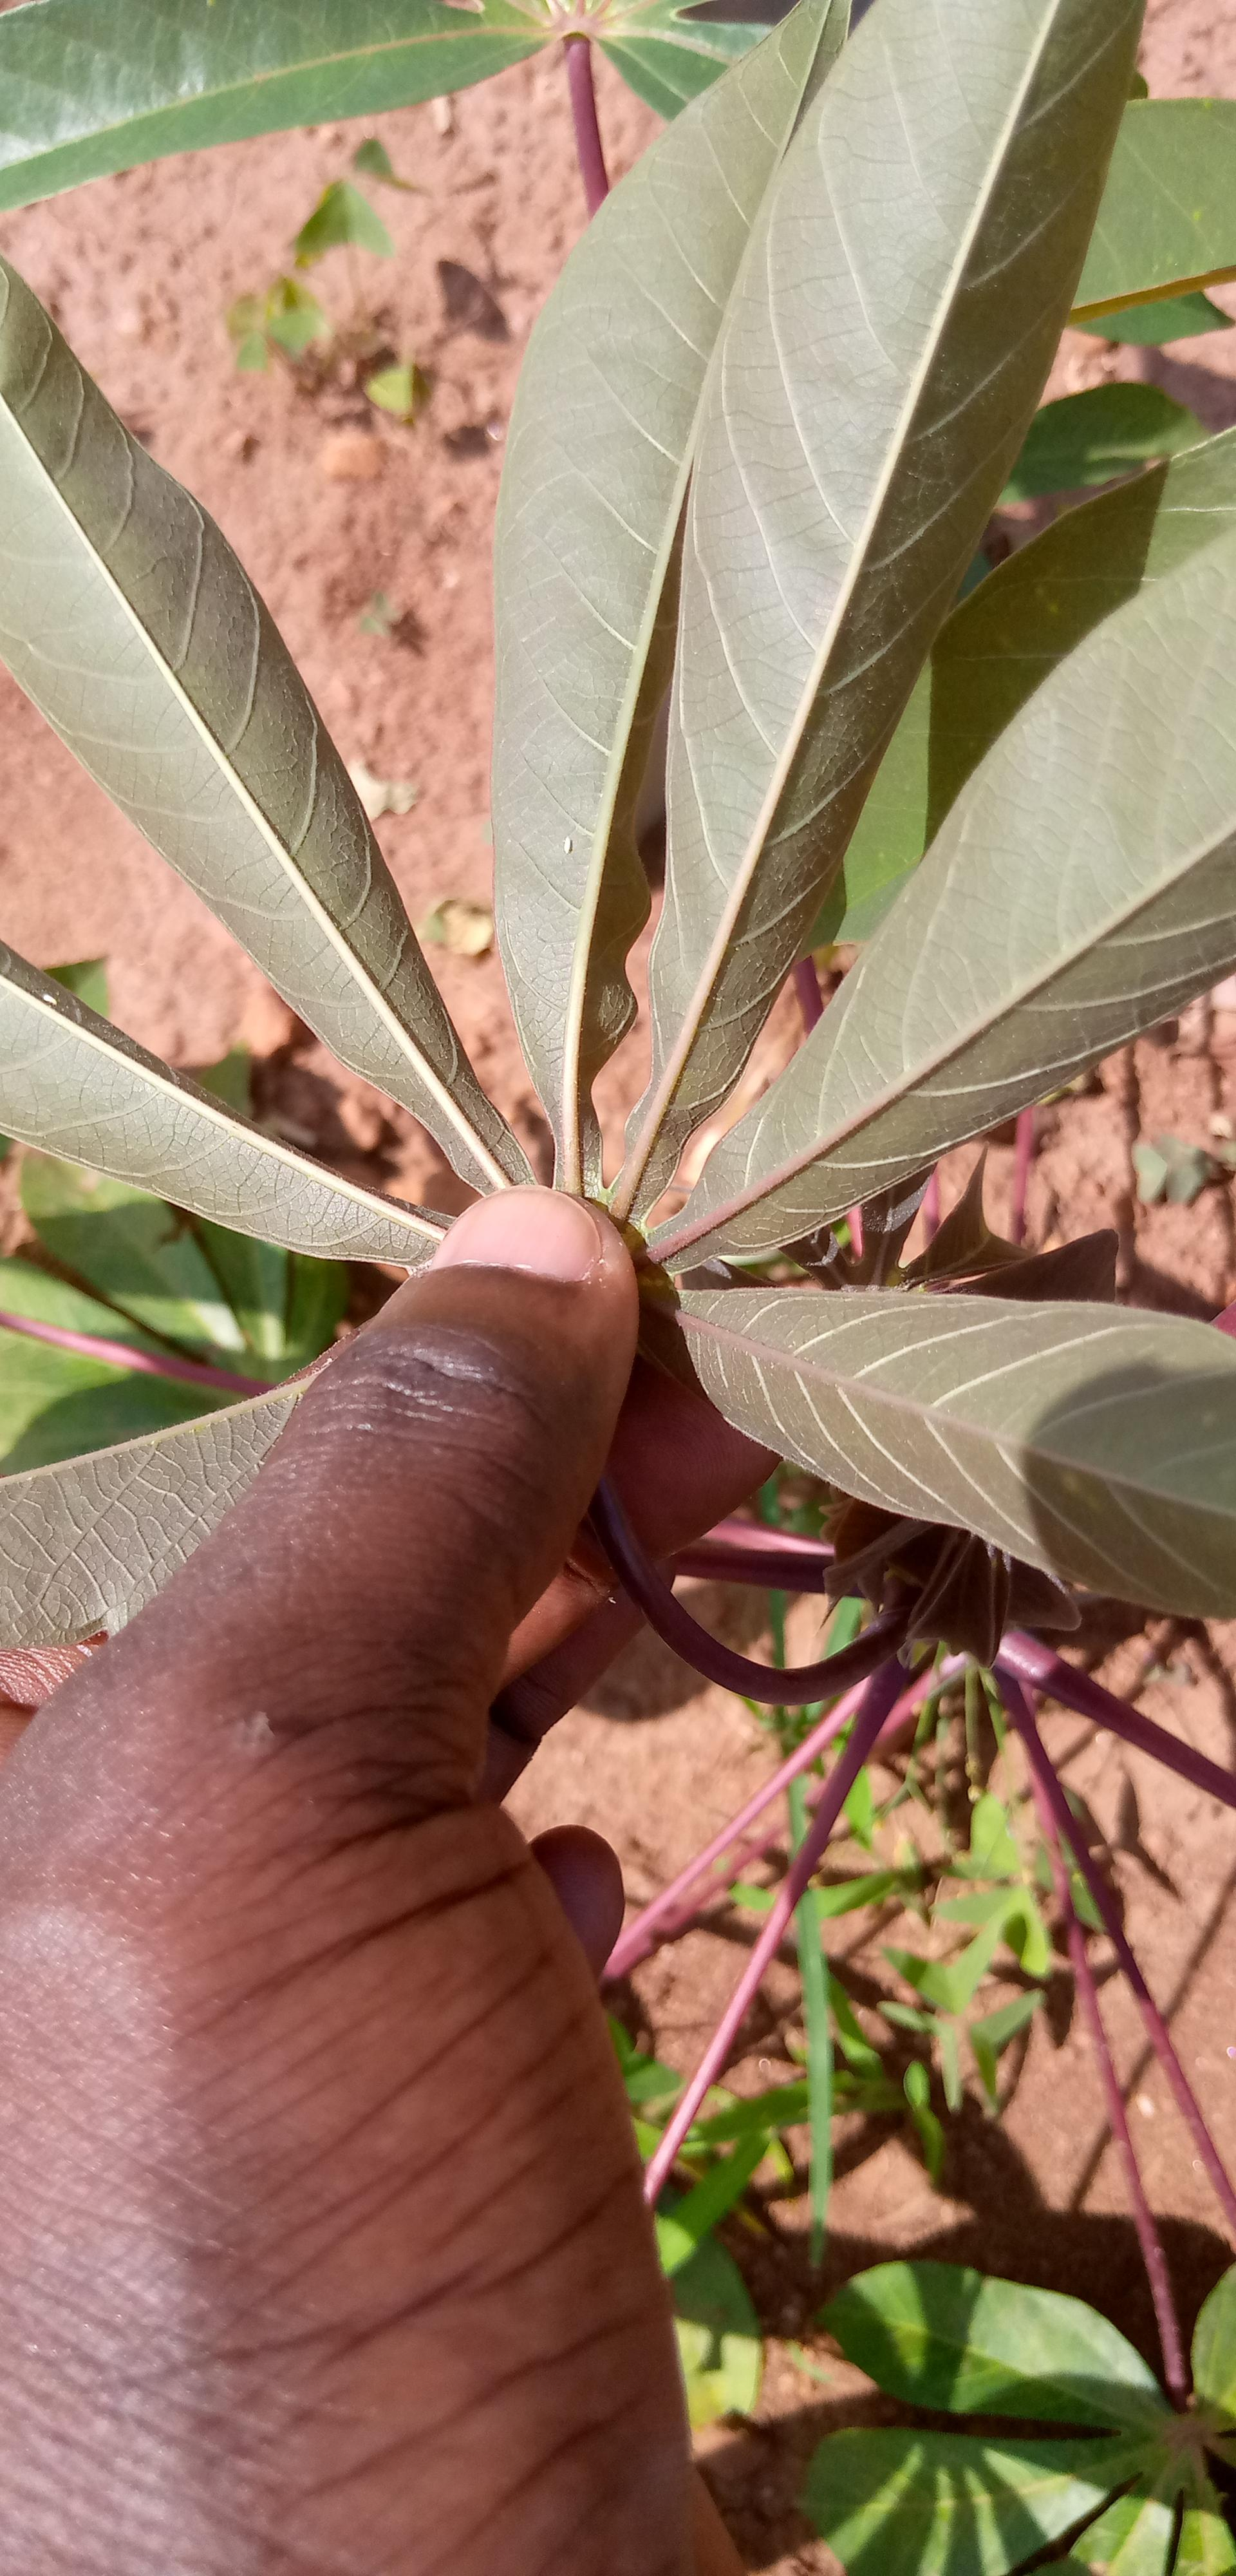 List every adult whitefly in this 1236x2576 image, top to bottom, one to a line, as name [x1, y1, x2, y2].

whitefly [562, 836, 574, 855]
whitefly [41, 992, 59, 1006]